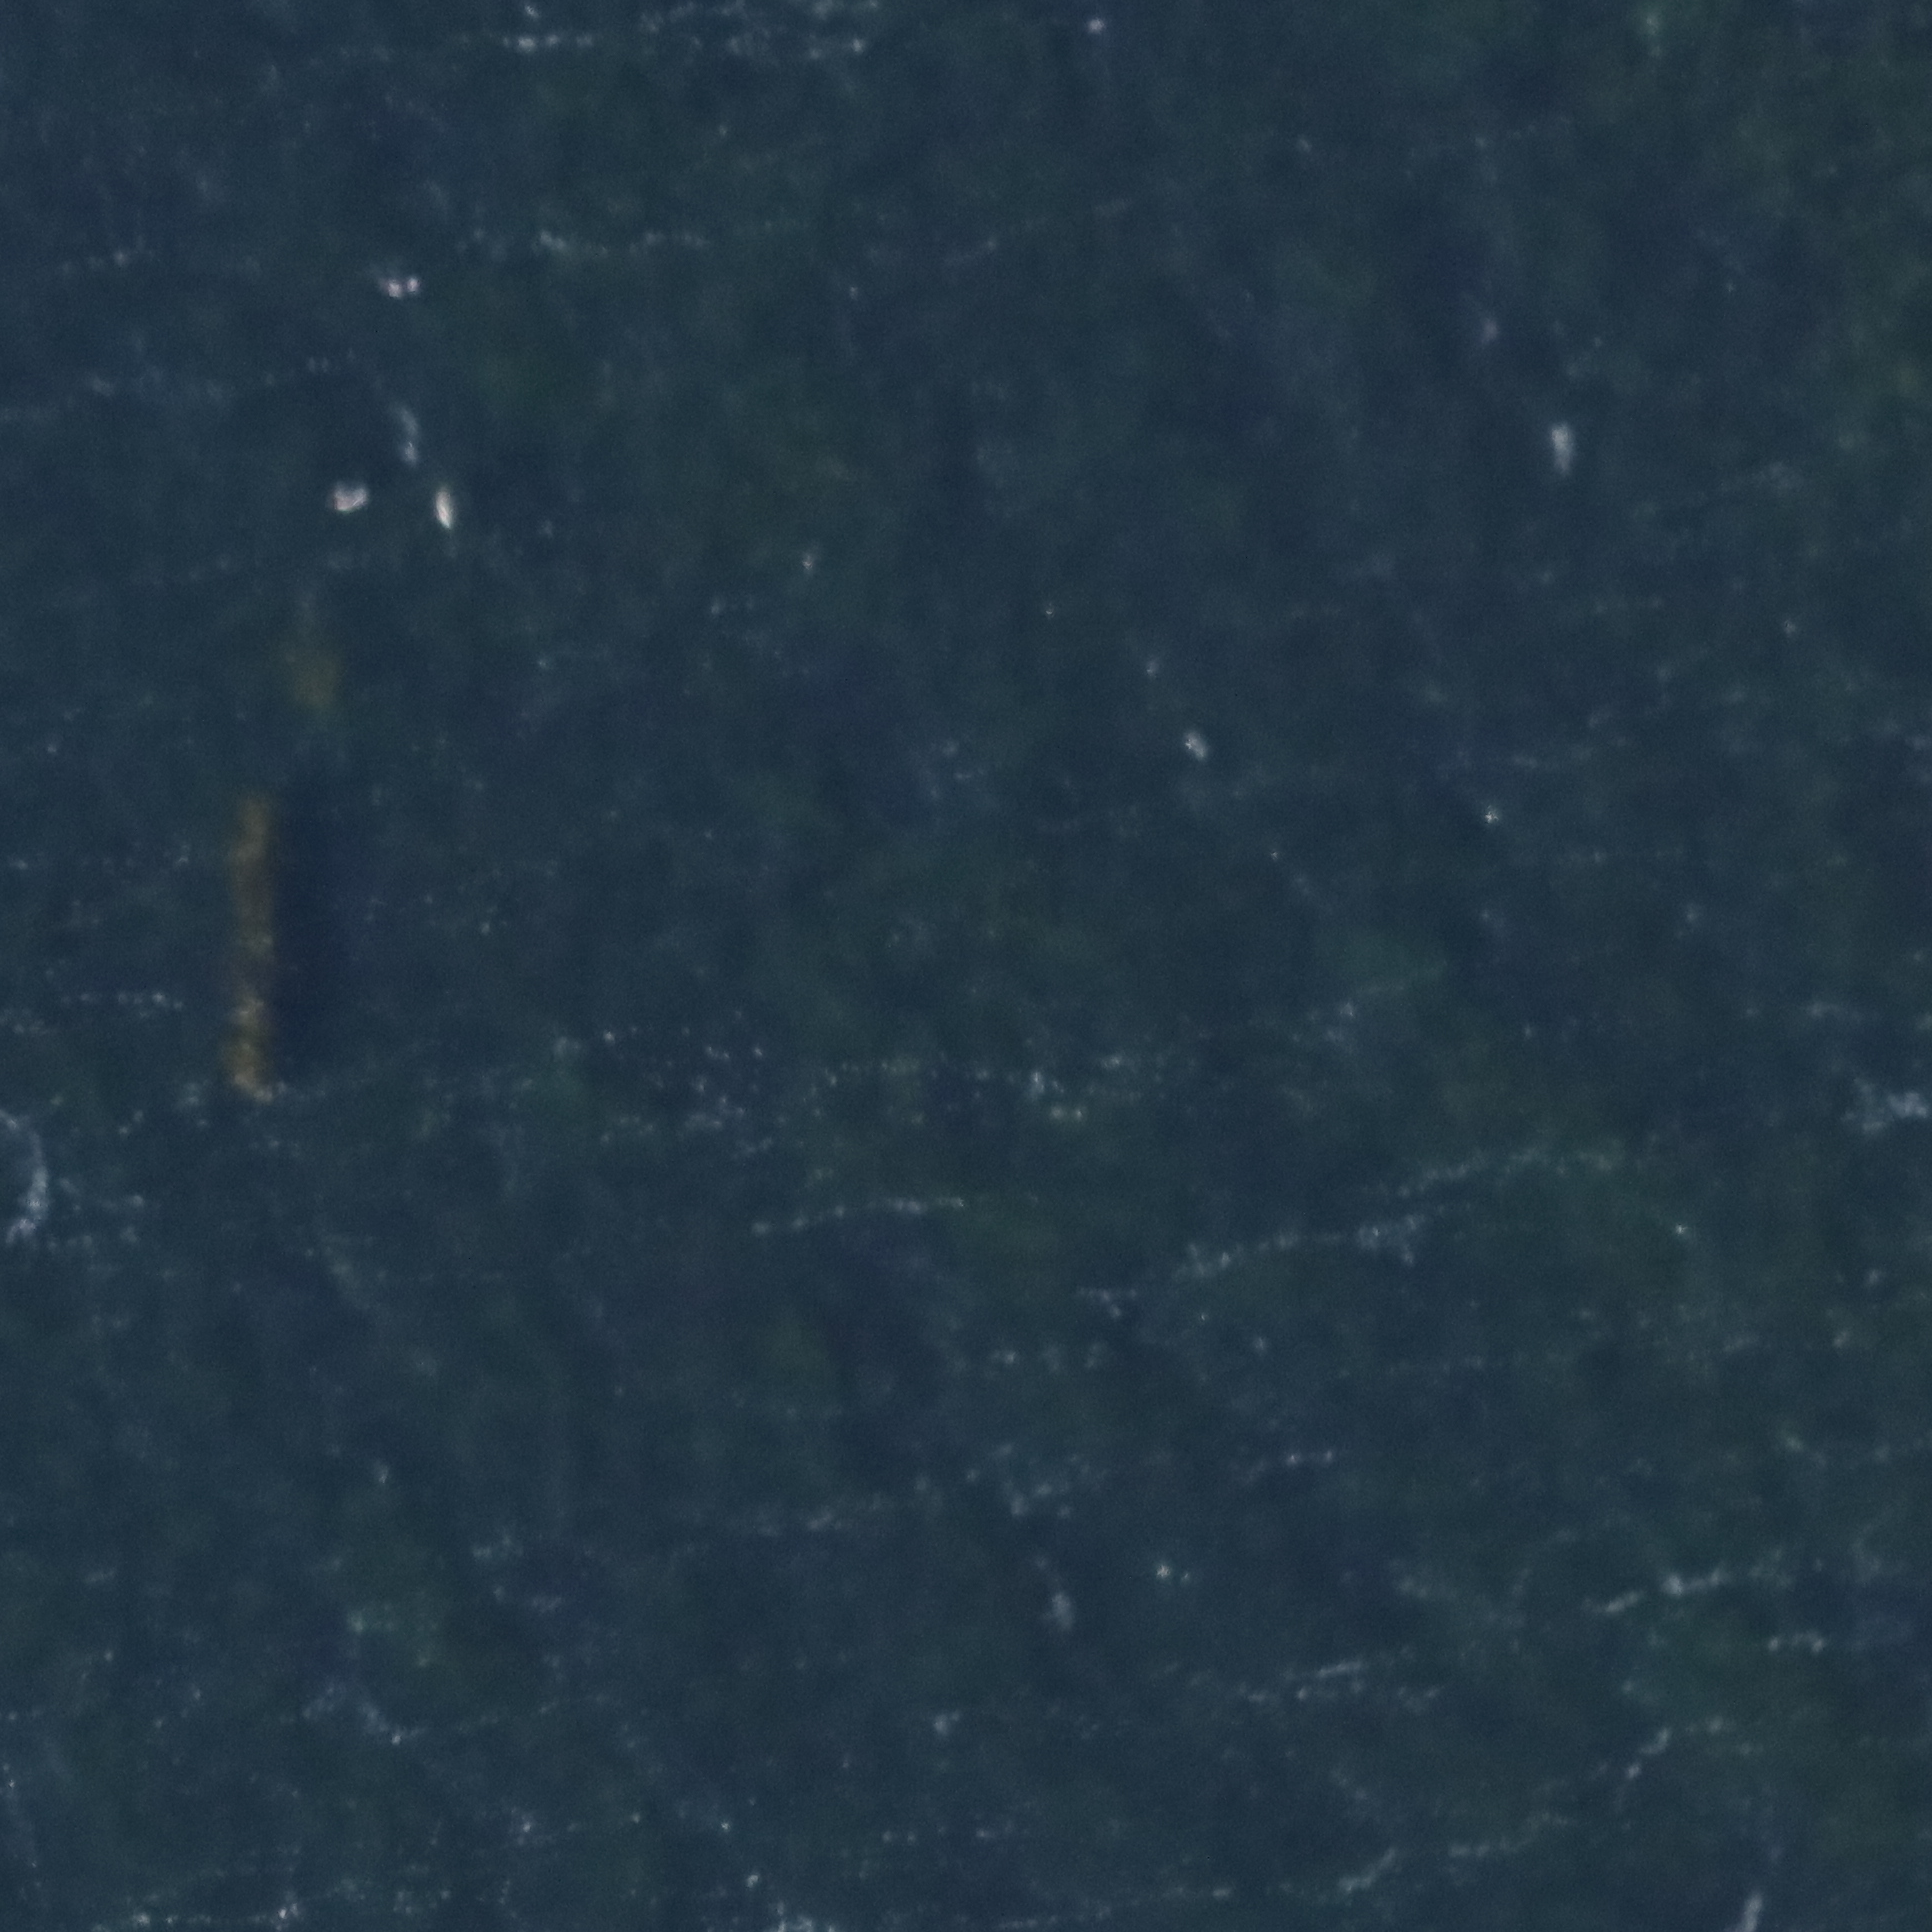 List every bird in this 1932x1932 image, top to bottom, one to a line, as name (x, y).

brant (397, 284)
brant (351, 495)
brant (442, 503)